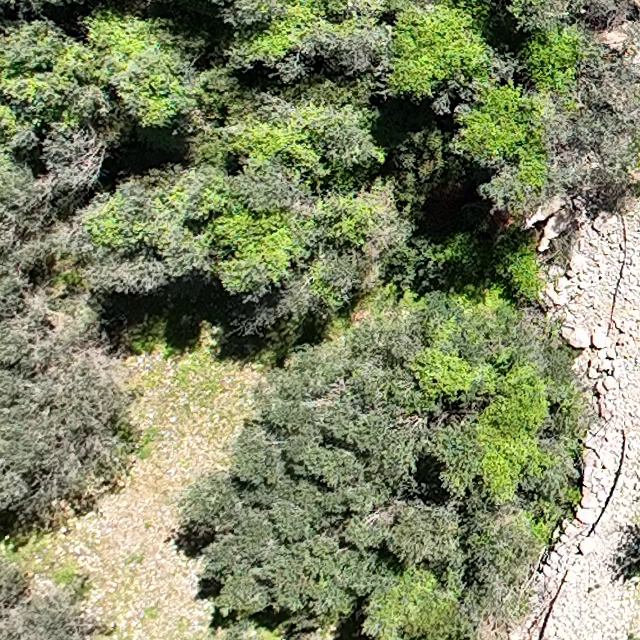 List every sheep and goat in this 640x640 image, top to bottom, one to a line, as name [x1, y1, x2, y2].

sheep [521, 192, 568, 227]
sheep [537, 209, 570, 252]